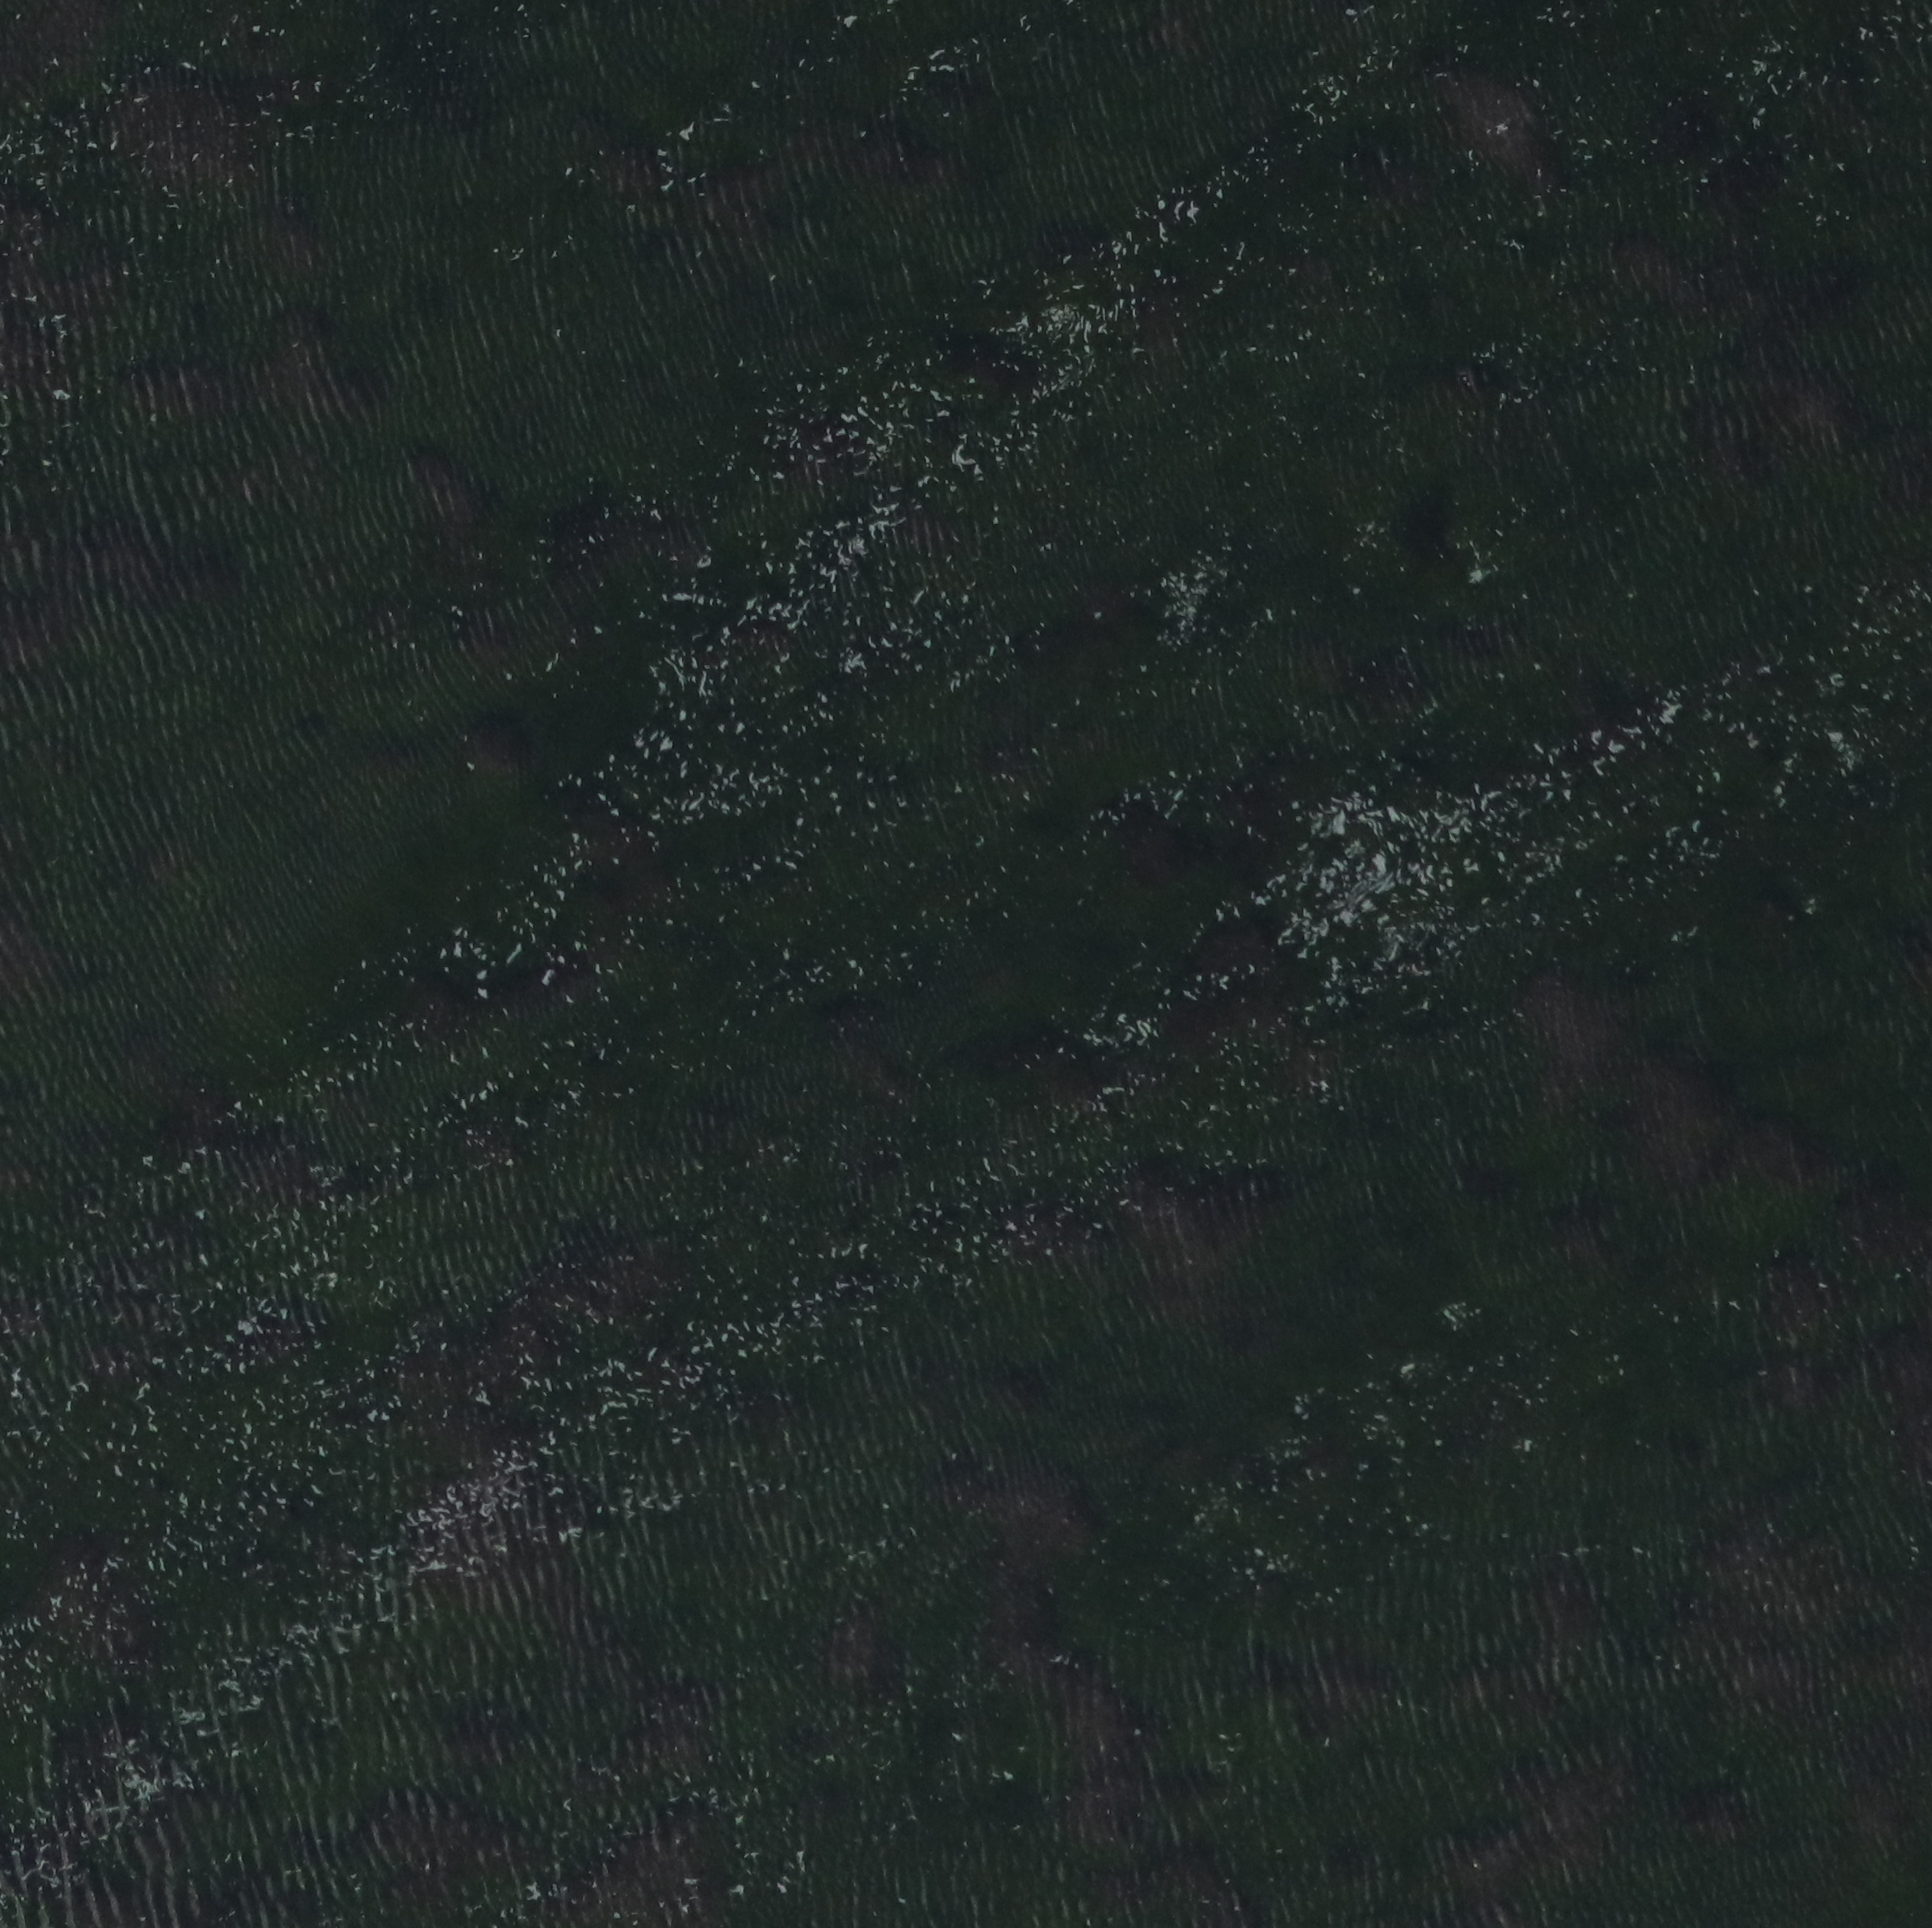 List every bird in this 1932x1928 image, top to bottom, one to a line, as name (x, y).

None